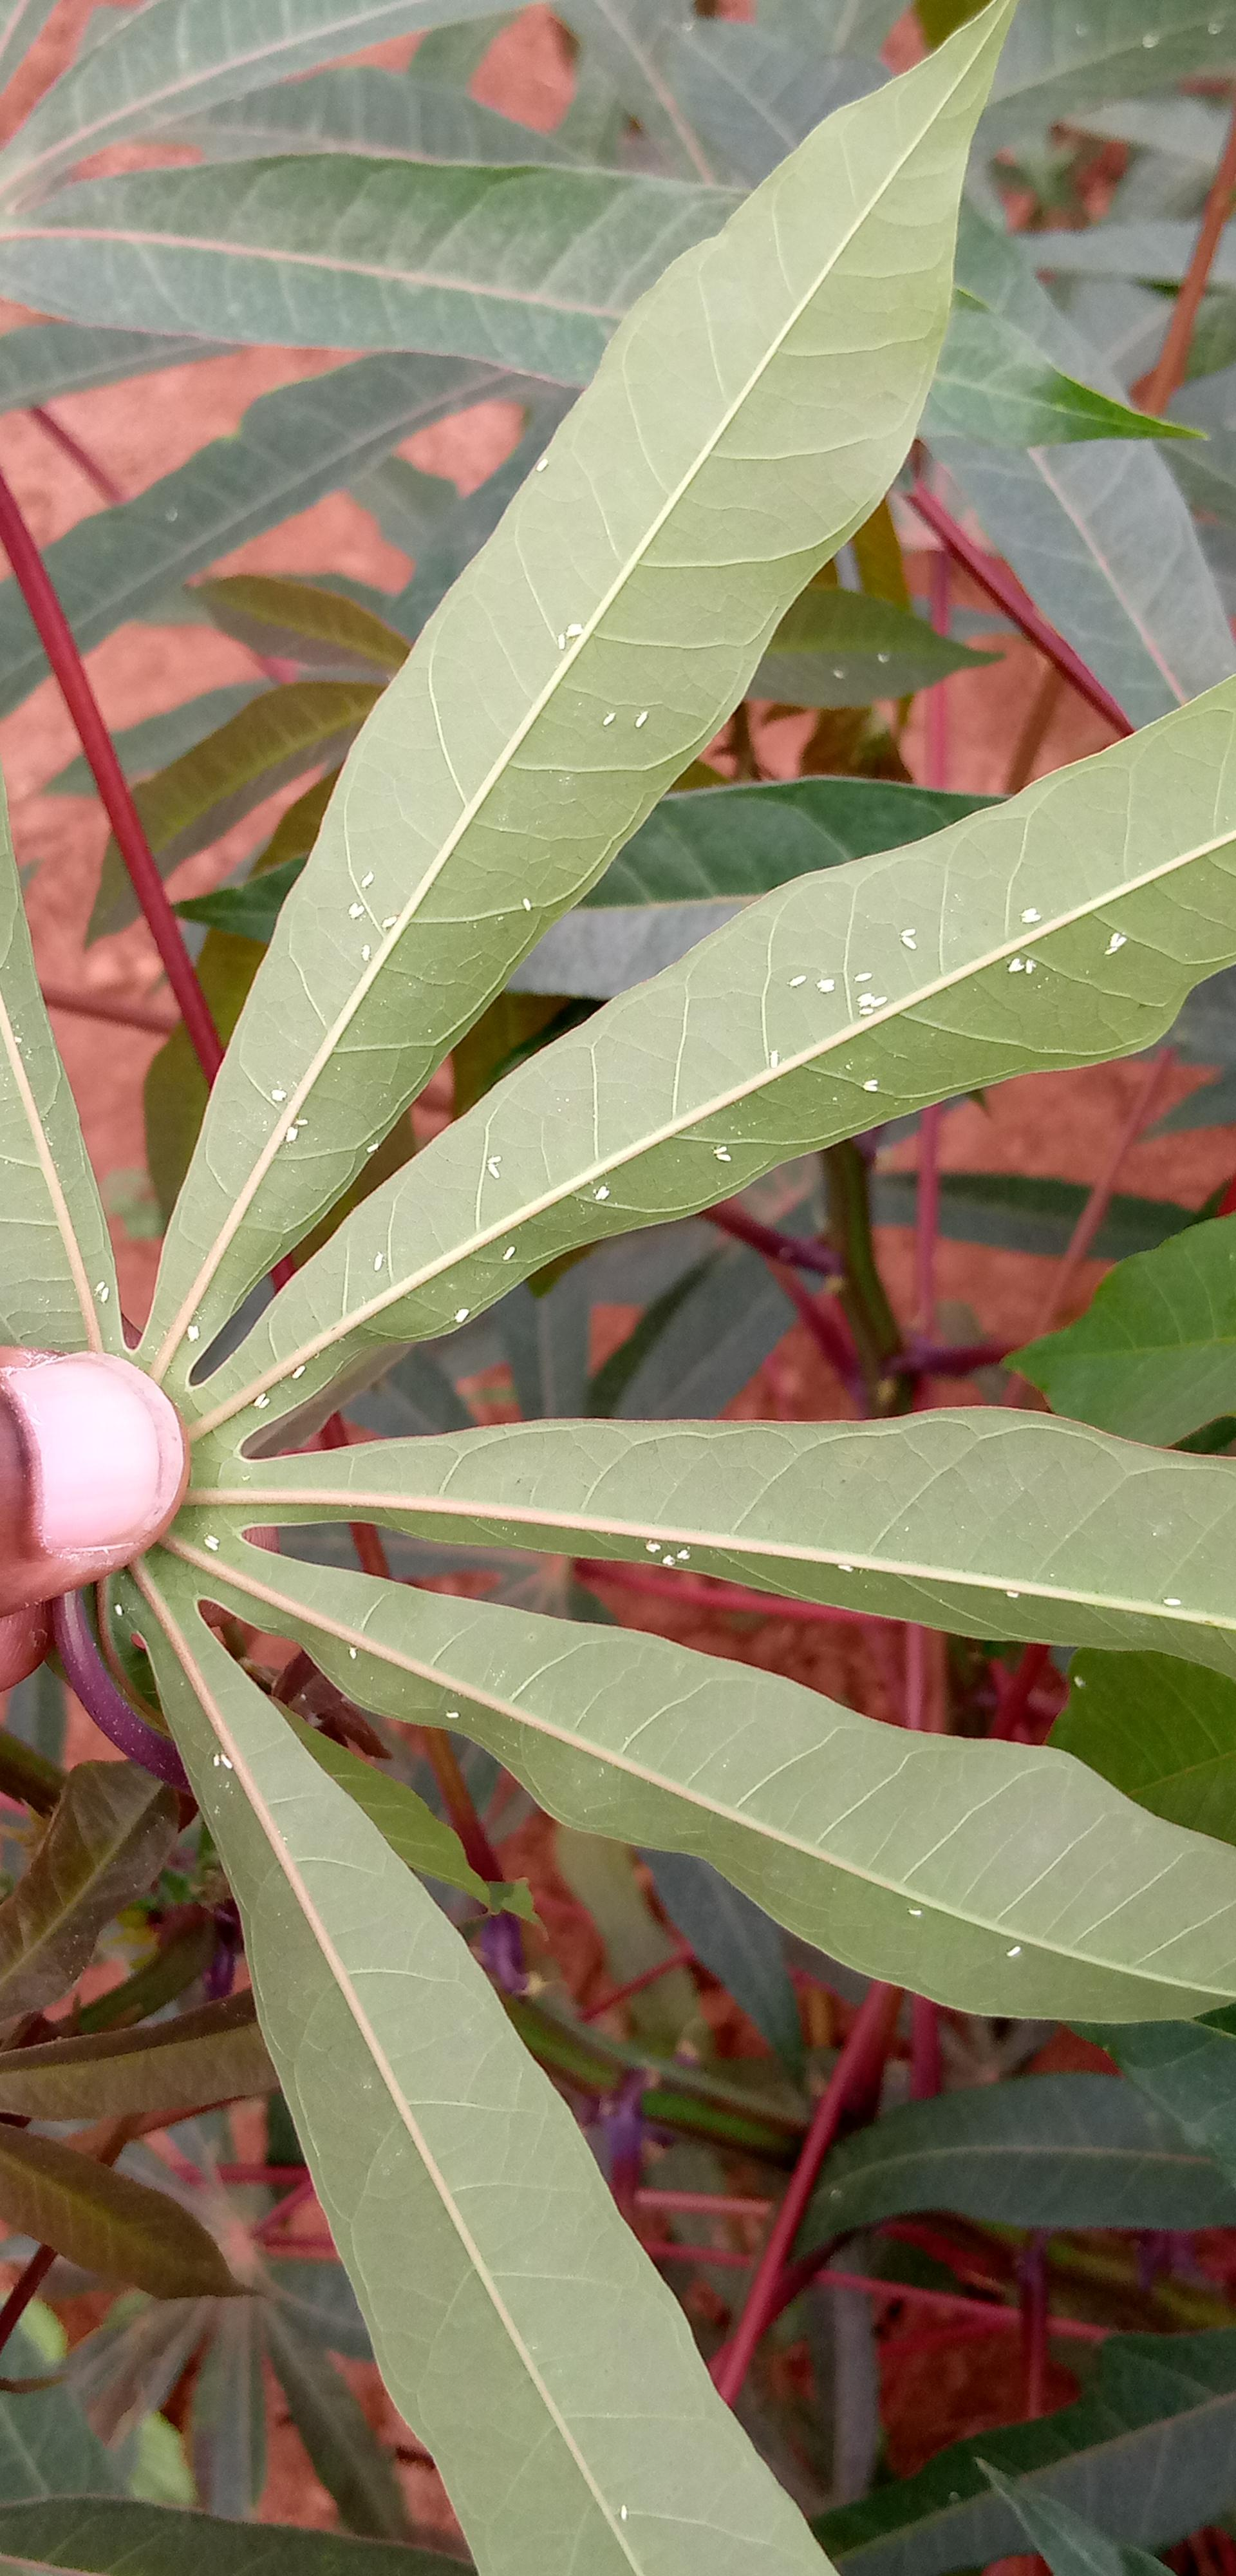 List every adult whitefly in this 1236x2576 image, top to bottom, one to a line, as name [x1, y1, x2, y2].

whitefly [524, 446, 553, 481]
whitefly [544, 607, 585, 653]
whitefly [549, 614, 586, 656]
whitefly [632, 687, 657, 735]
whitefly [588, 699, 624, 743]
whitefly [351, 855, 390, 889]
whitefly [510, 885, 545, 923]
whitefly [1009, 887, 1050, 929]
whitefly [336, 893, 377, 934]
whitefly [372, 902, 409, 945]
whitefly [892, 905, 932, 961]
whitefly [887, 916, 926, 955]
whitefly [1094, 925, 1136, 966]
whitefly [1092, 929, 1138, 968]
whitefly [358, 932, 395, 968]
whitefly [996, 941, 1050, 987]
whitefly [1002, 946, 1055, 987]
whitefly [846, 952, 883, 989]
whitefly [778, 959, 805, 998]
whitefly [809, 966, 846, 1005]
whitefly [839, 975, 898, 1018]
whitefly [844, 980, 891, 1021]
whitefly [756, 1043, 791, 1072]
whitefly [855, 1074, 885, 1107]
whitefly [267, 1083, 294, 1104]
whitefly [295, 1109, 322, 1136]
whitefly [279, 1127, 315, 1159]
whitefly [706, 1131, 746, 1171]
whitefly [478, 1139, 510, 1179]
whitefly [708, 1141, 735, 1175]
whitefly [586, 1171, 621, 1209]
whitefly [358, 1242, 395, 1279]
whitefly [496, 1244, 522, 1276]
whitefly [82, 1272, 118, 1313]
whitefly [80, 1274, 133, 1320]
whitefly [445, 1297, 474, 1331]
whitefly [181, 1315, 211, 1352]
whitefly [174, 1320, 209, 1354]
whitefly [288, 1359, 324, 1390]
whitefly [250, 1379, 285, 1424]
whitefly [238, 1385, 283, 1417]
whitefly [188, 1515, 227, 1558]
whitefly [200, 1517, 239, 1566]
whitefly [642, 1522, 671, 1562]
whitefly [651, 1537, 701, 1578]
whitefly [830, 1551, 859, 1587]
whitefly [998, 1566, 1032, 1605]
whitefly [1148, 1580, 1189, 1614]
whitefly [335, 1626, 372, 1676]
whitefly [429, 1690, 487, 1734]
whitefly [202, 1734, 241, 1791]
whitefly [190, 1739, 250, 1783]
whitefly [891, 1884, 937, 1934]
whitefly [991, 1928, 1034, 1973]